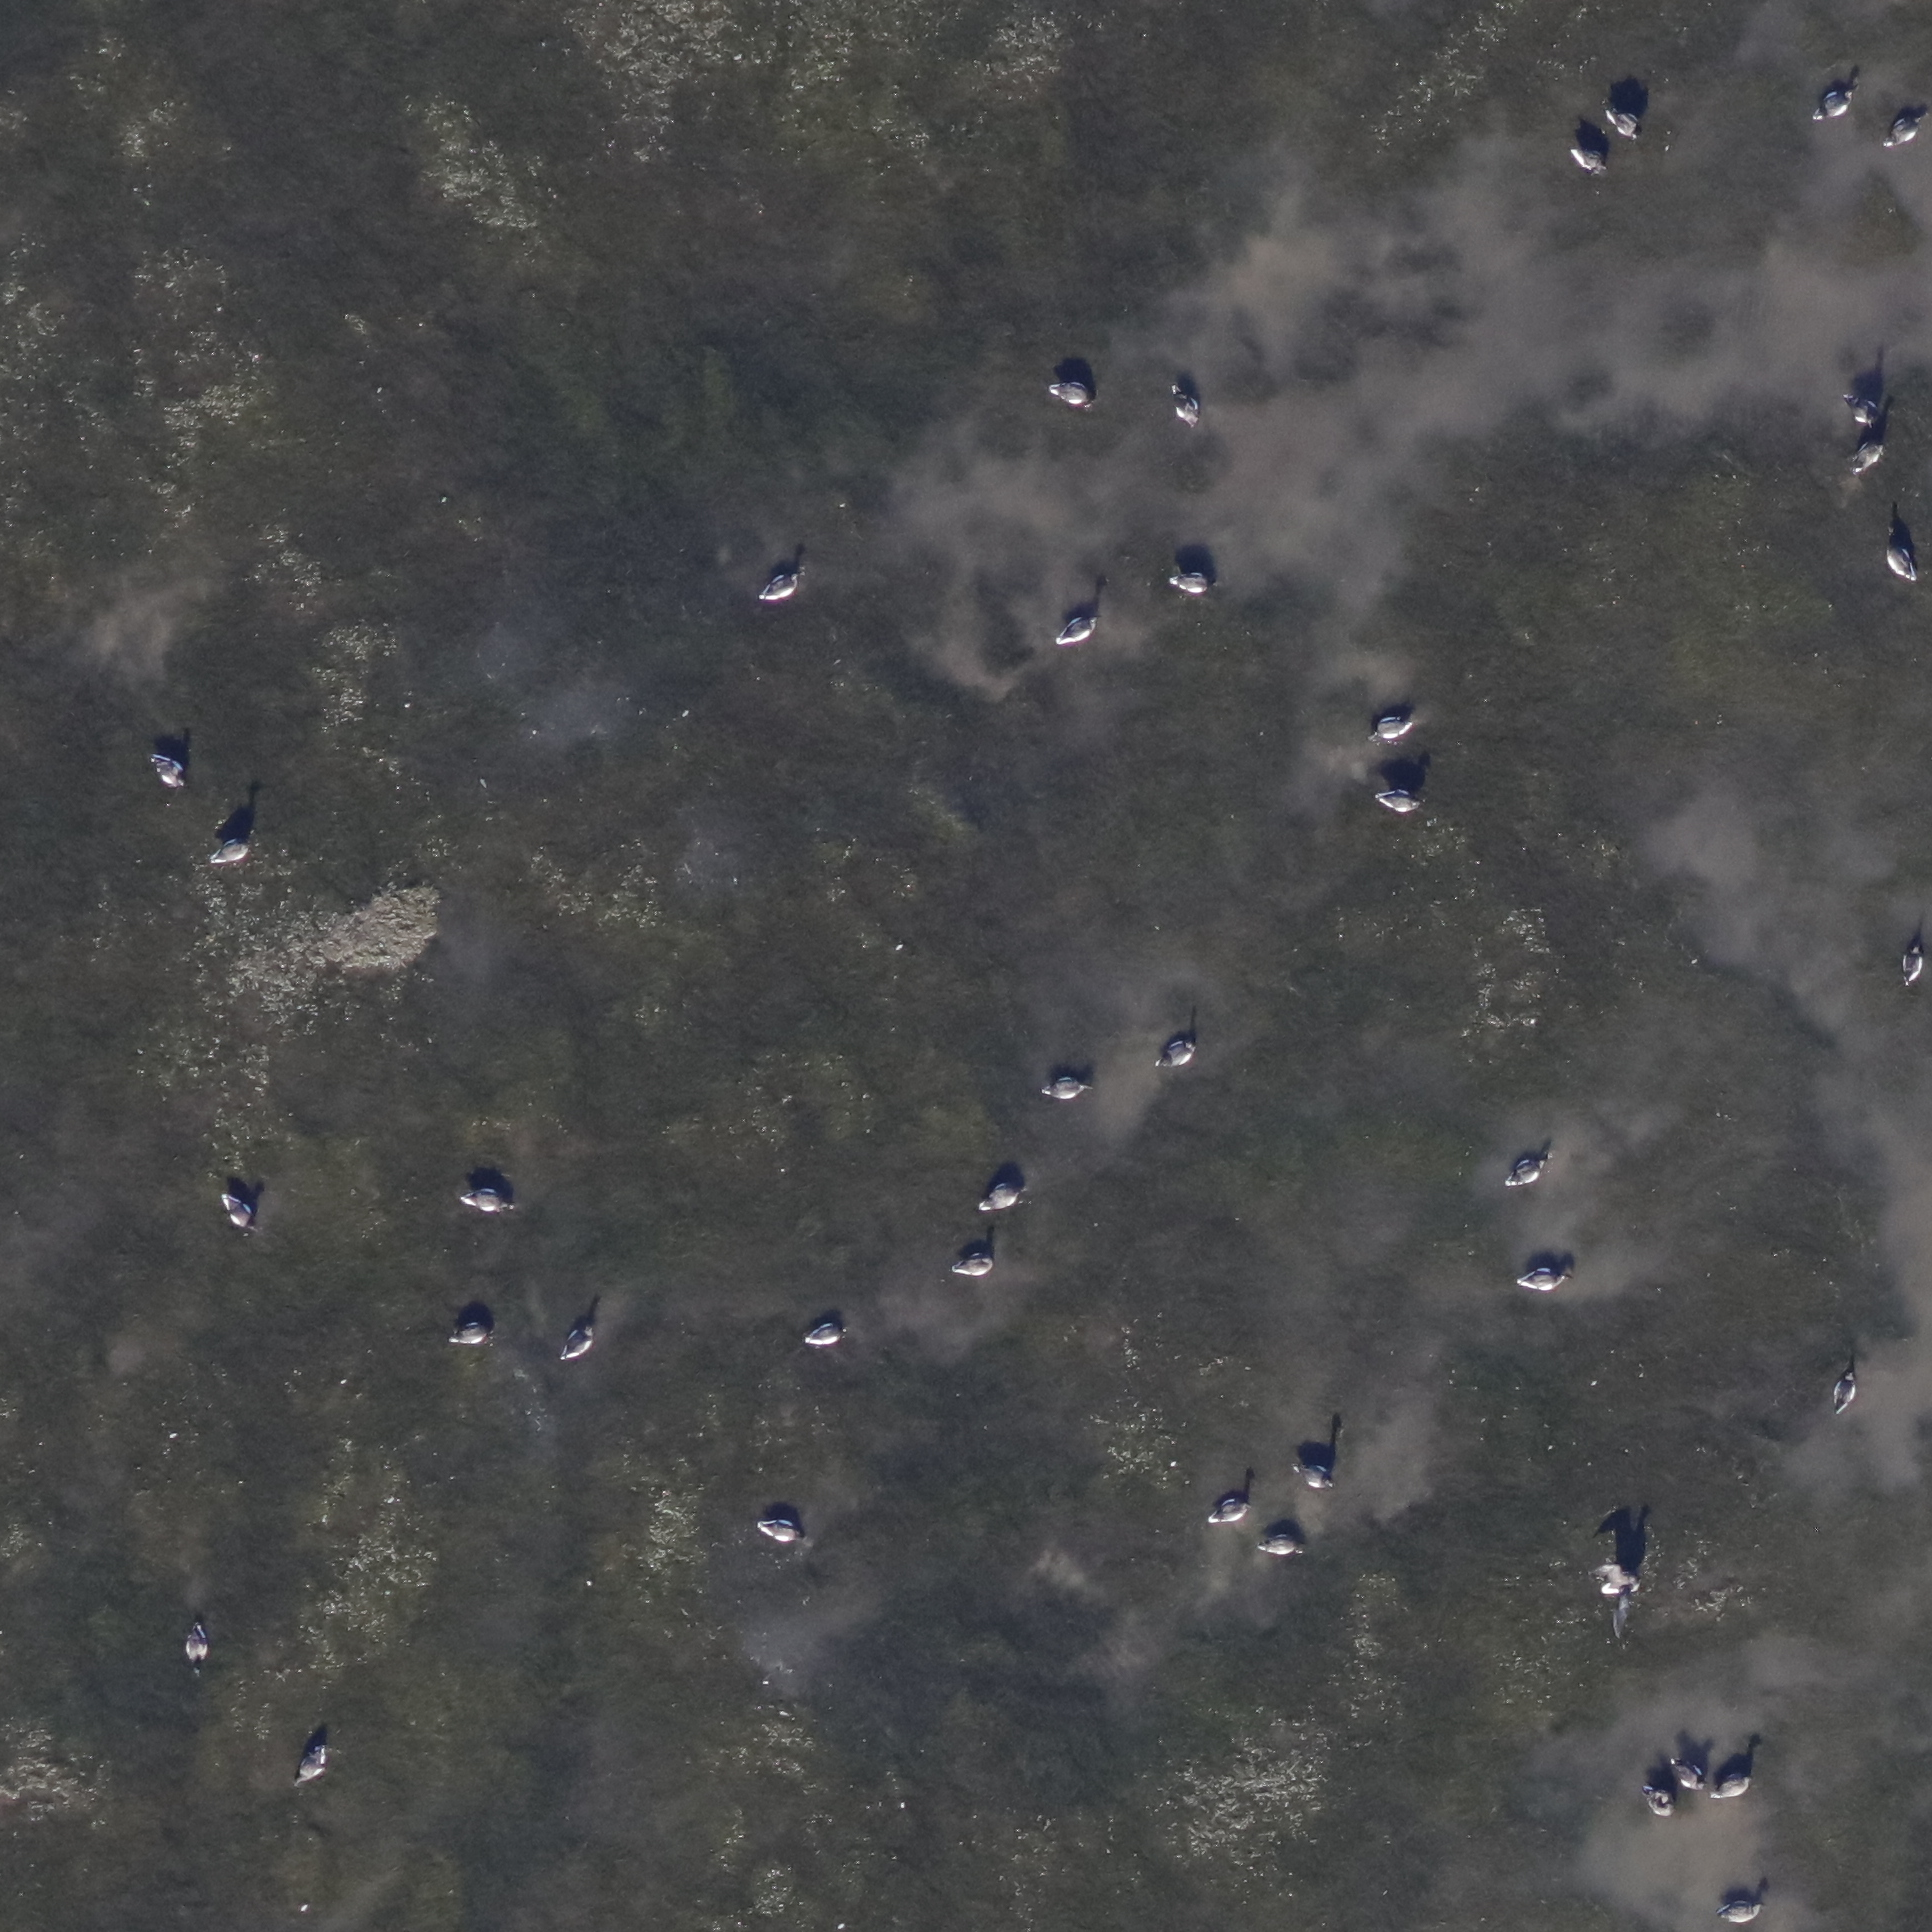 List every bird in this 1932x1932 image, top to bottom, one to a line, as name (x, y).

brant (1833, 103)
brant (1623, 124)
brant (1901, 131)
brant (1586, 158)
brant (1073, 393)
brant (1183, 405)
brant (1870, 412)
brant (1869, 455)
brant (1901, 562)
brant (1193, 583)
brant (780, 586)
brant (1077, 629)
brant (1392, 729)
brant (168, 770)
brant (1398, 801)
brant (230, 850)
brant (1912, 964)
brant (1178, 1051)
brant (1065, 1087)
brant (1526, 1171)
brant (1000, 1196)
brant (488, 1200)
brant (240, 1211)
brant (971, 1263)
brant (1545, 1276)
brant (472, 1332)
brant (826, 1332)
brant (577, 1341)
brant (1843, 1391)
brant (1316, 1474)
brant (1228, 1509)
brant (781, 1528)
brant (1282, 1544)
brant (1616, 1579)
brant (197, 1644)
brant (312, 1761)
brant (1682, 1775)
brant (1733, 1783)
brant (1659, 1803)
brant (1741, 1910)